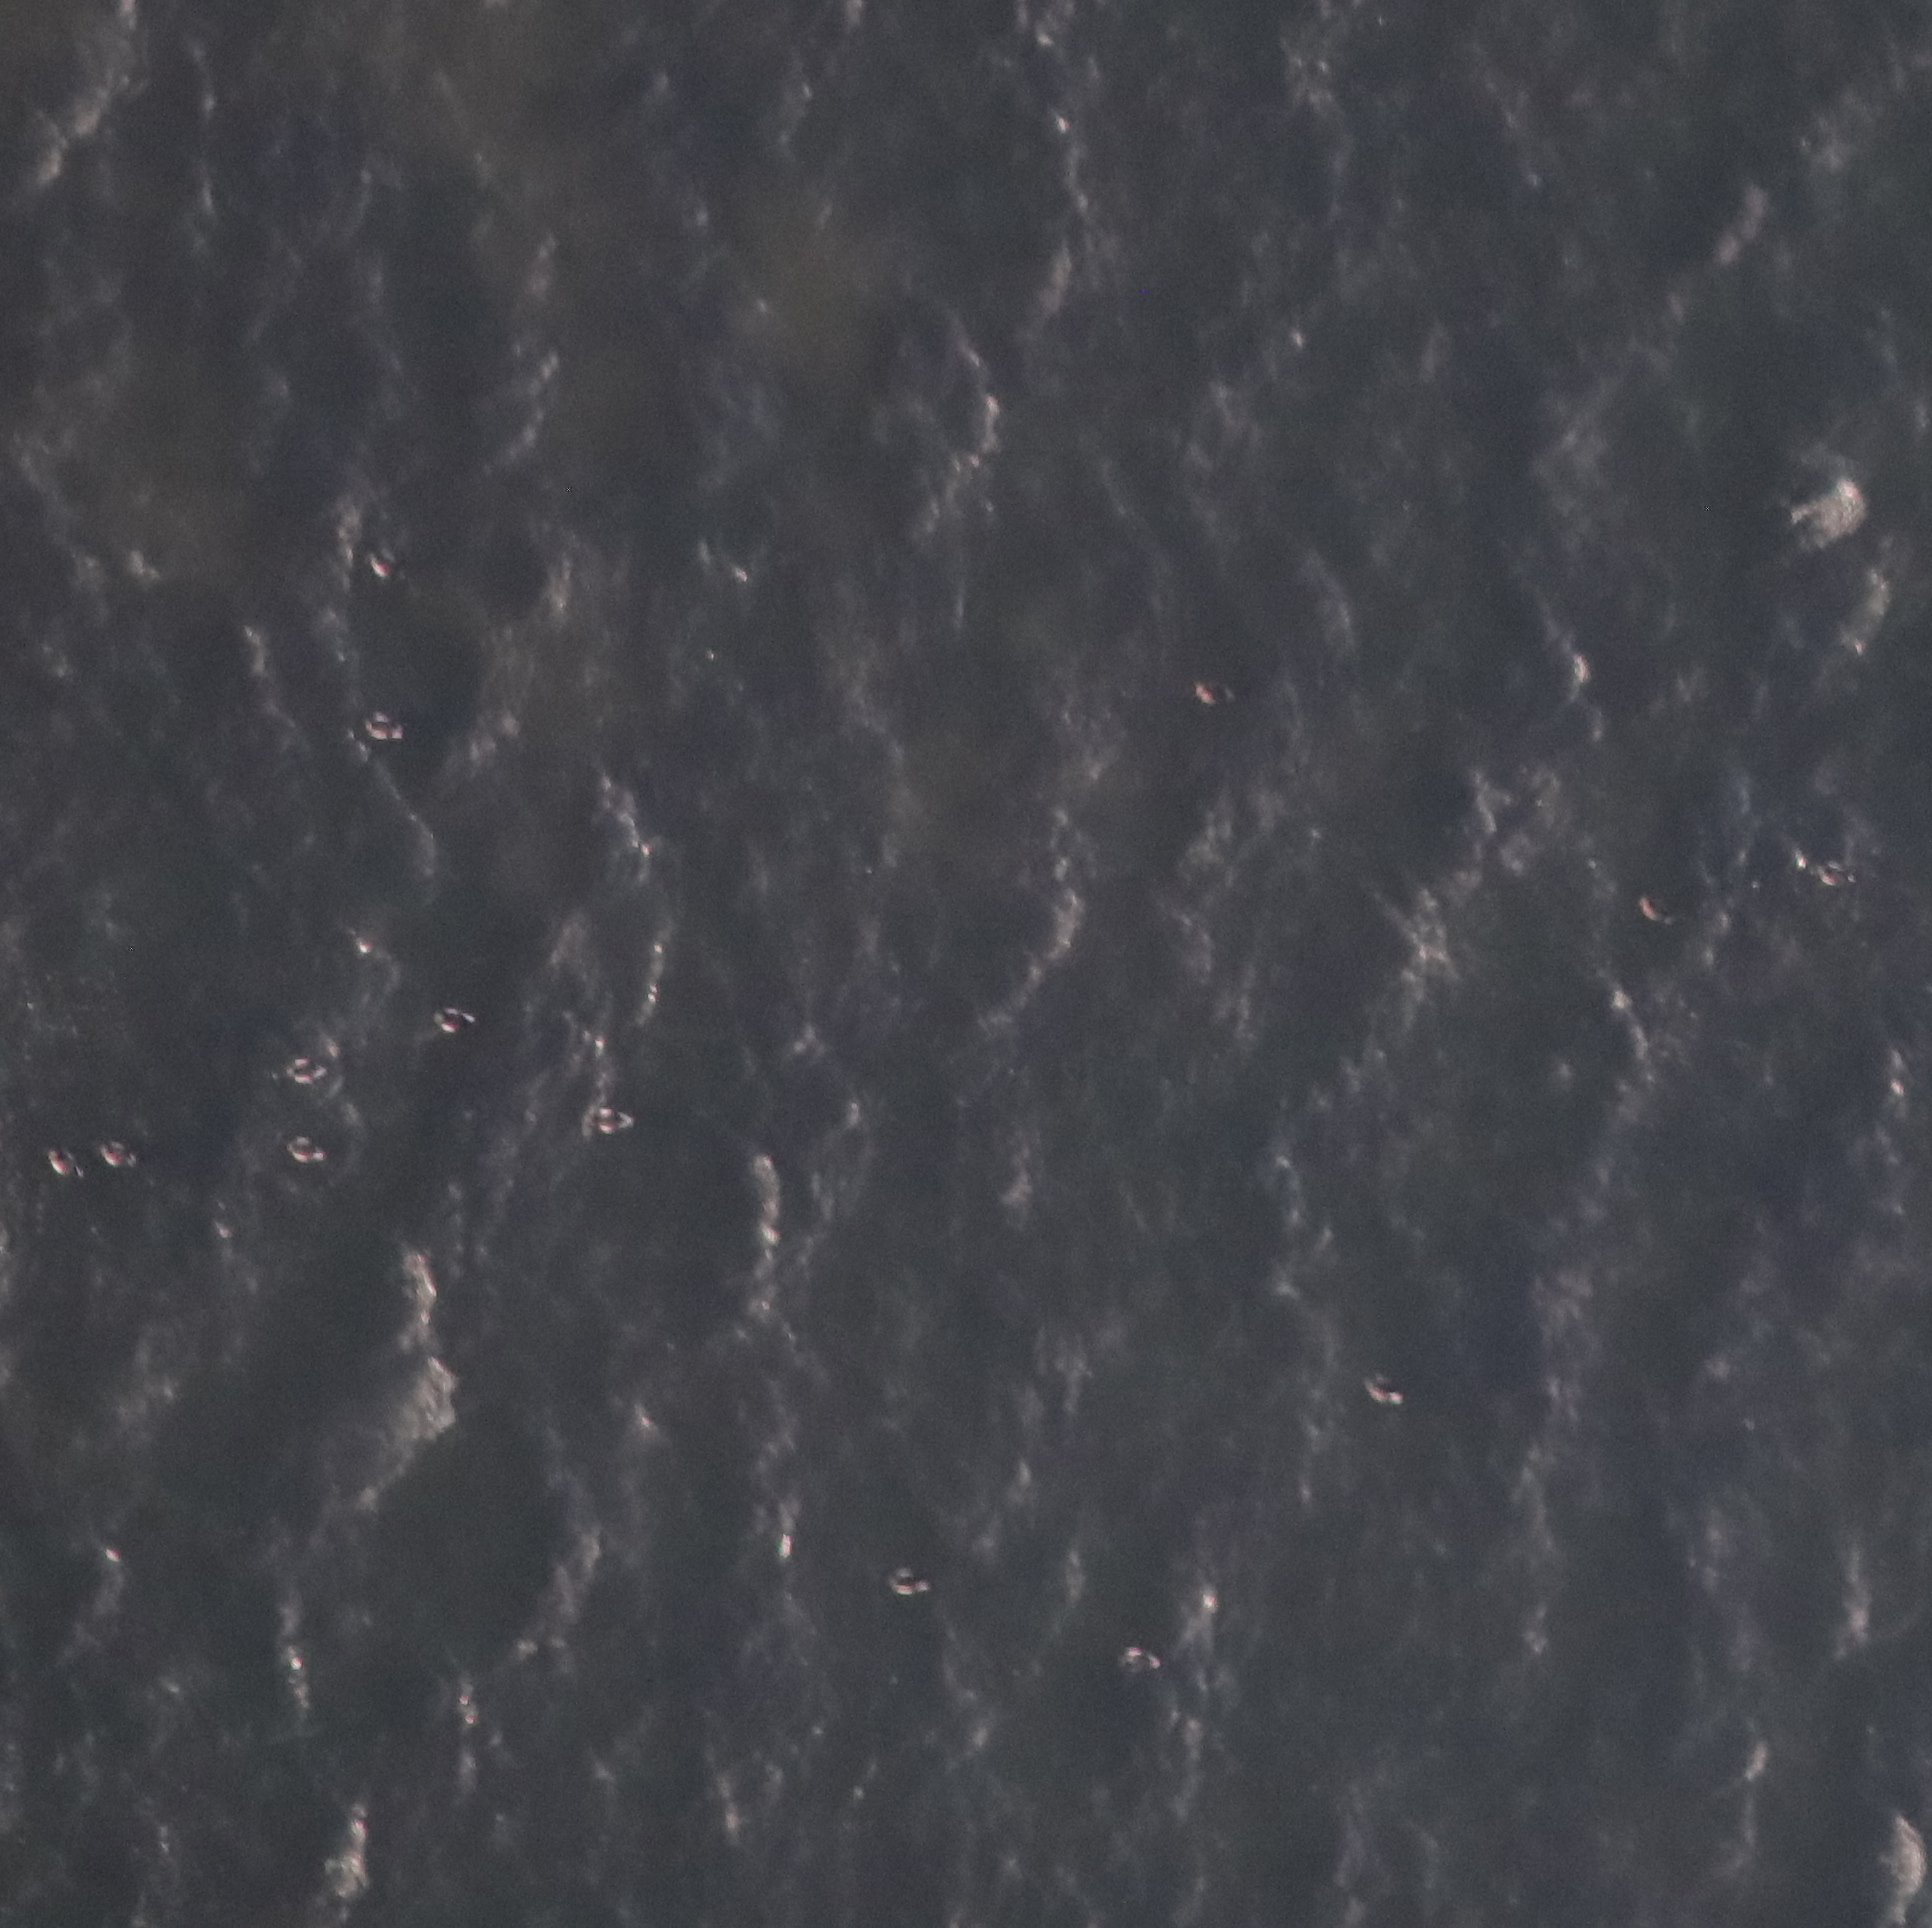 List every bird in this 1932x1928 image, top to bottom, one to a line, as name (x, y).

brant (384, 564)
other bird (1212, 694)
brant (384, 725)
brant (1832, 871)
brant (1655, 907)
brant (453, 1014)
brant (303, 1070)
brant (607, 1119)
brant (310, 1151)
brant (117, 1157)
brant (59, 1162)
brant (1383, 1387)
brant (907, 1582)
brant (1141, 1659)